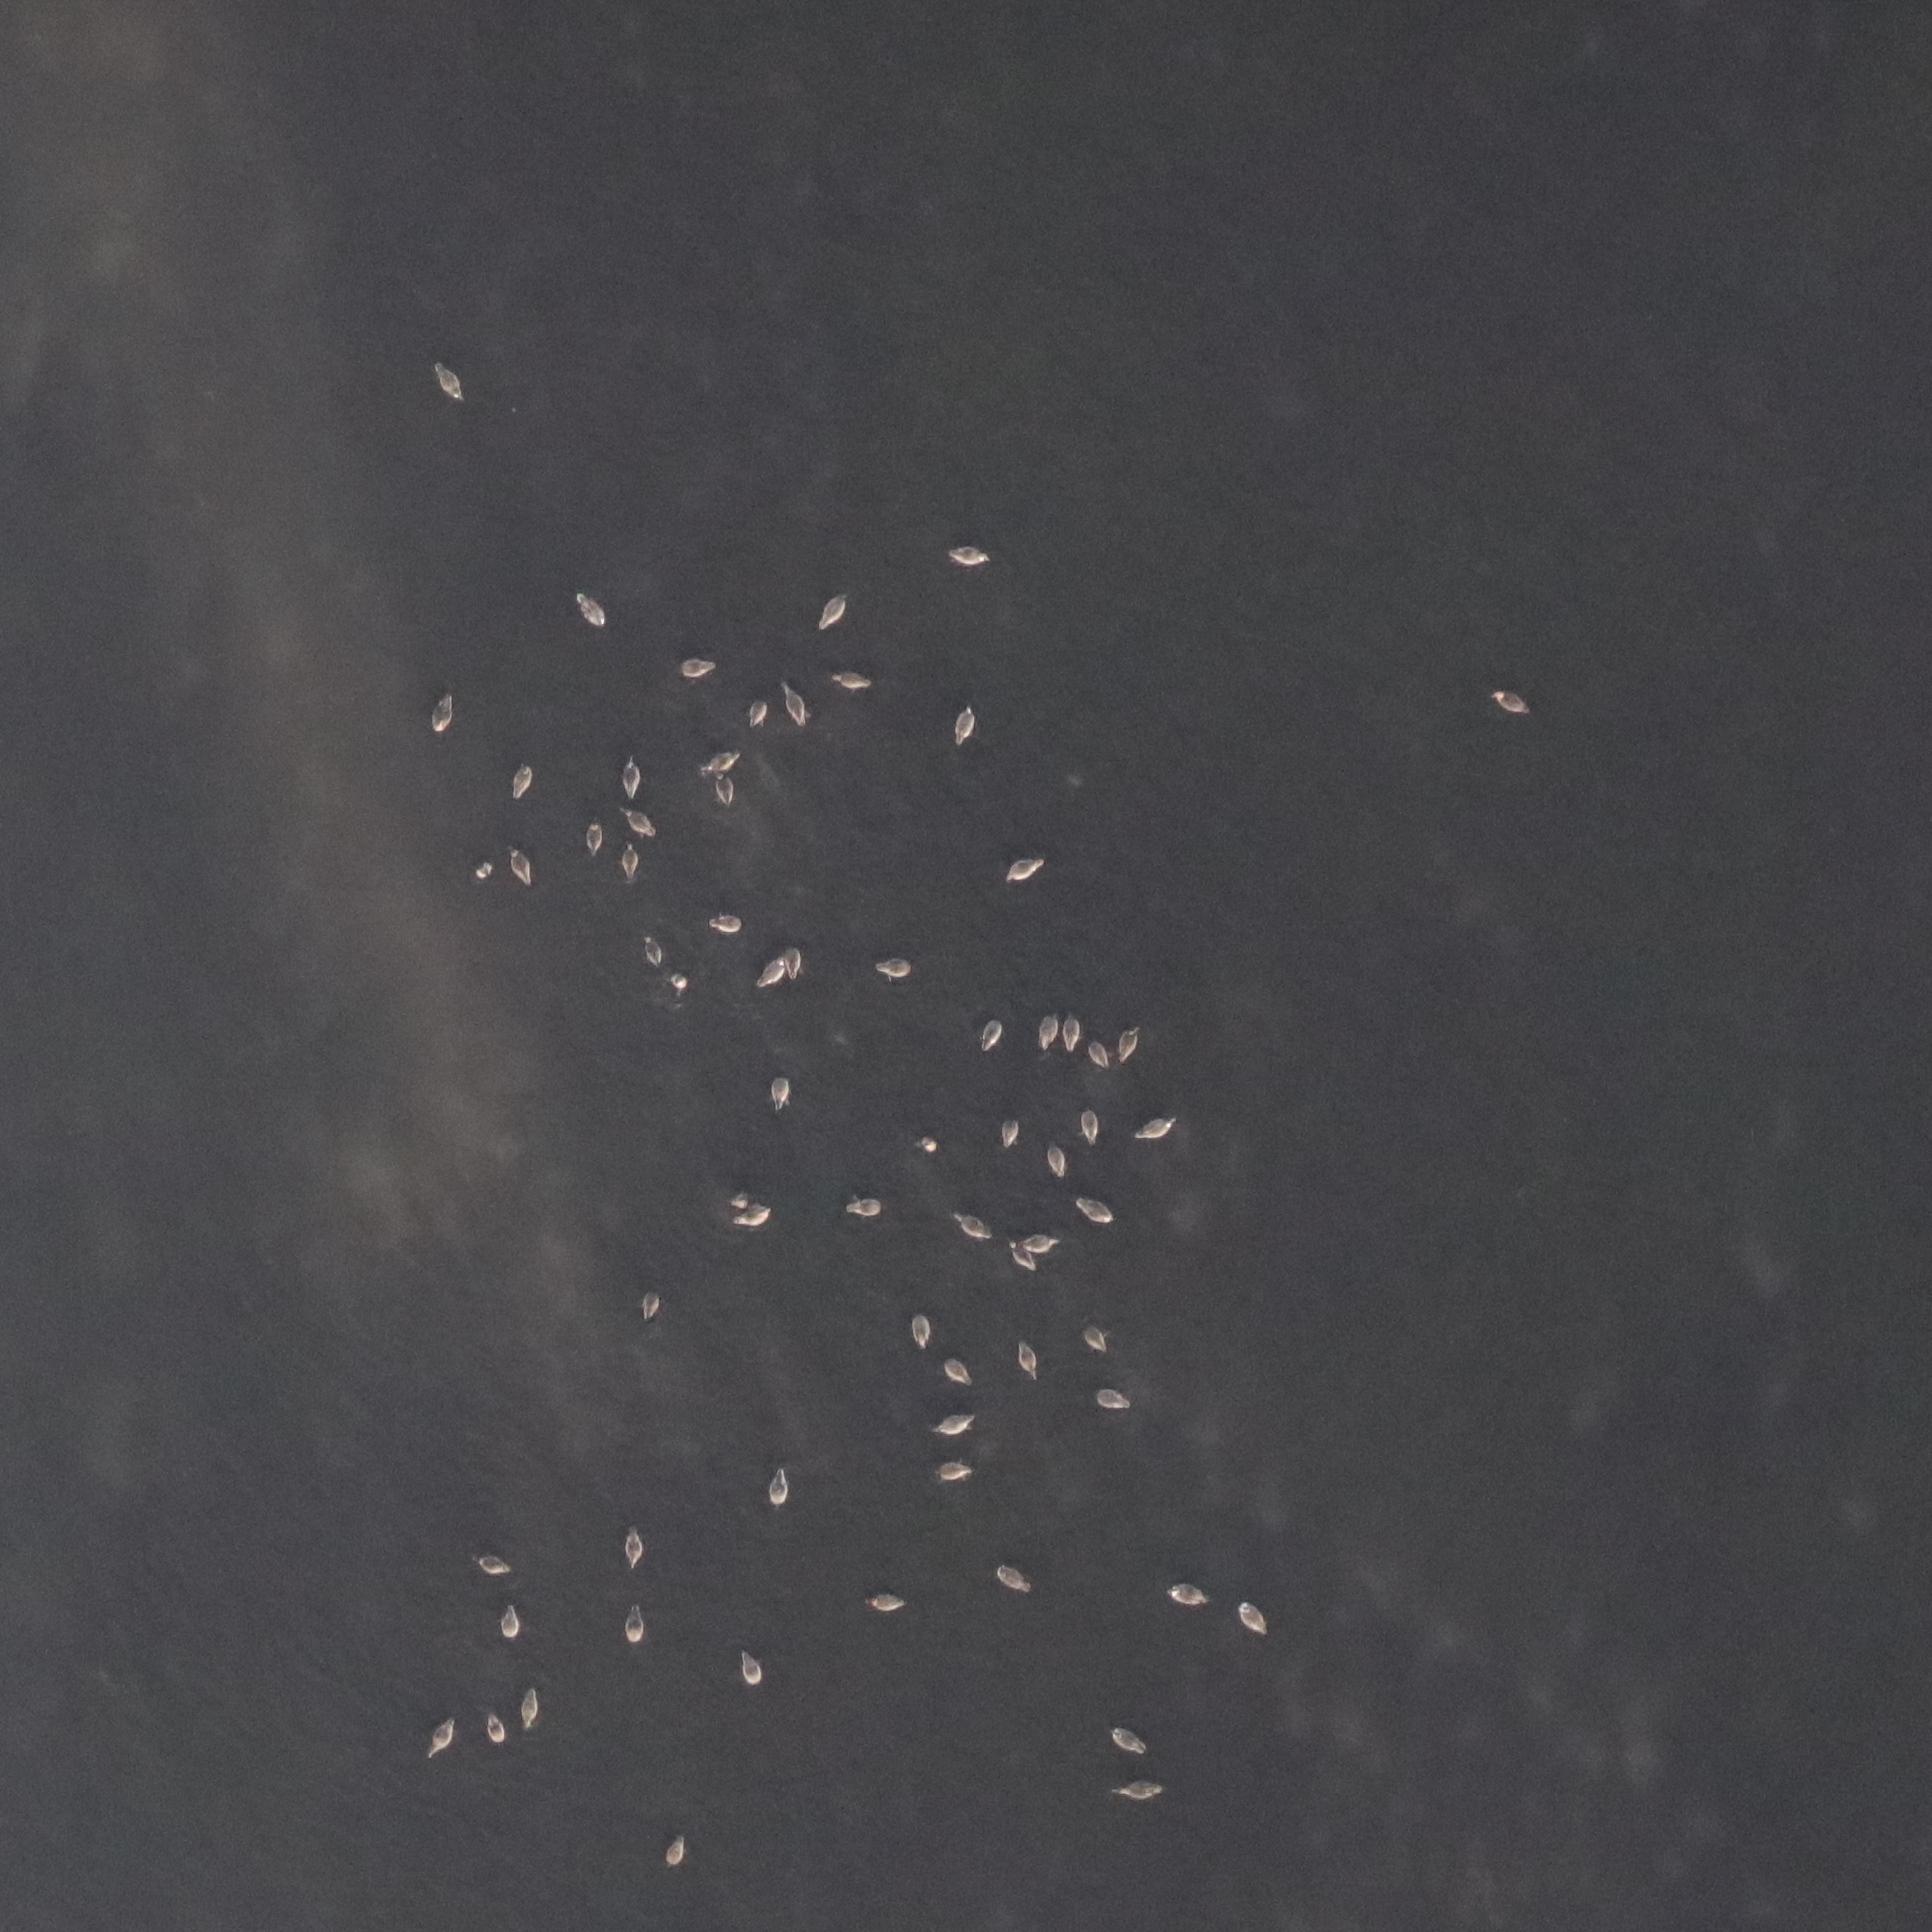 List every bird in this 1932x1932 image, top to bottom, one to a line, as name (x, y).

other bird (447, 382)
other bird (969, 557)
other bird (592, 605)
other bird (835, 611)
other bird (694, 667)
other bird (851, 678)
Canada goose (1511, 702)
other bird (799, 710)
other bird (441, 713)
other bird (754, 716)
other bird (970, 724)
other bird (726, 762)
other bird (627, 776)
other bird (525, 787)
other bird (728, 794)
other bird (642, 819)
other bird (590, 832)
other bird (635, 863)
other bird (527, 867)
other bird (1021, 868)
other bird (484, 869)
other bird (733, 917)
other bird (655, 953)
other bird (790, 959)
other bird (901, 966)
other bird (682, 979)
other bird (770, 979)
other bird (1049, 1032)
other bird (1072, 1033)
other bird (989, 1036)
other bird (1128, 1046)
other bird (1099, 1056)
other bird (781, 1088)
other bird (1085, 1122)
other bird (1162, 1126)
other bird (1013, 1131)
other bird (929, 1143)
other bird (1057, 1159)
other bird (740, 1199)
other bird (865, 1207)
other bird (1090, 1212)
other bird (756, 1216)
other bird (981, 1227)
other bird (1033, 1242)
other bird (1023, 1257)
other bird (652, 1305)
other bird (920, 1327)
other bird (1095, 1343)
other bird (1026, 1359)
other bird (956, 1371)
other bird (1108, 1398)
other bird (957, 1427)
other bird (955, 1467)
other bird (779, 1490)
other bird (634, 1552)
other bird (495, 1568)
other bird (1010, 1578)
other bird (1189, 1596)
other bird (889, 1606)
other bird (1255, 1616)
other bird (510, 1621)
other bird (633, 1627)
other bird (753, 1670)
other bird (532, 1712)
other bird (501, 1732)
other bird (448, 1734)
other bird (1129, 1743)
other bird (1138, 1790)
Canada goose (675, 1854)